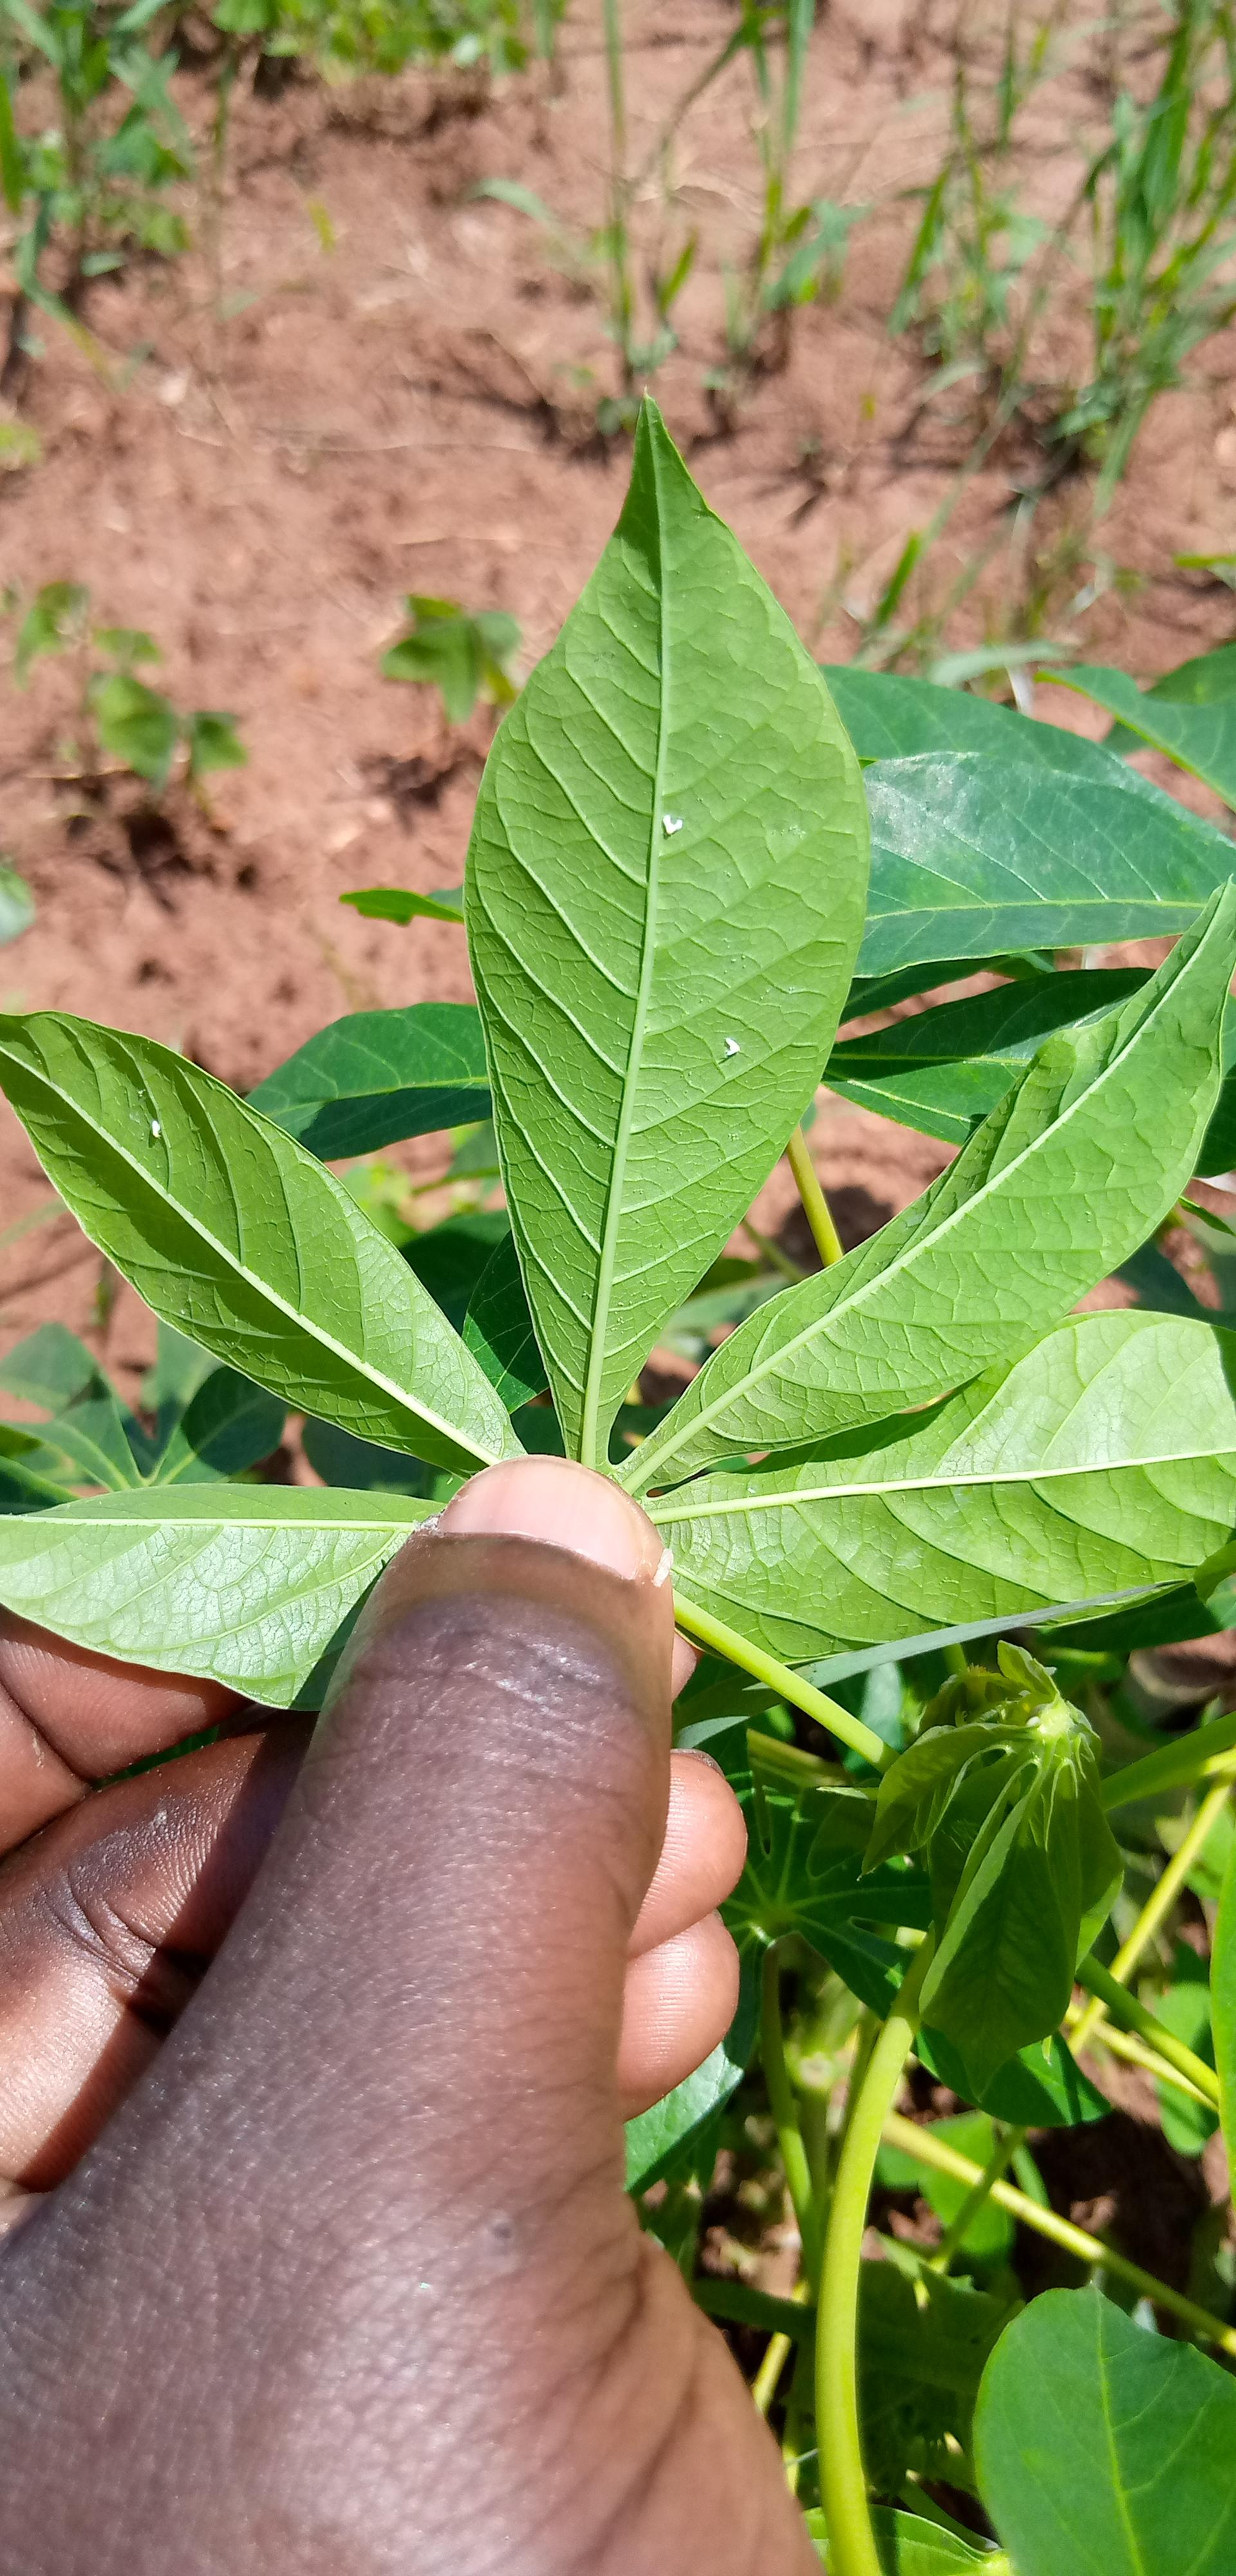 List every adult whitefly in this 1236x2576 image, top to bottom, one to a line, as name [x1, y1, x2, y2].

whitefly [659, 809, 688, 838]
whitefly [718, 1029, 741, 1063]
whitefly [143, 1115, 164, 1144]
whitefly [744, 1484, 760, 1499]